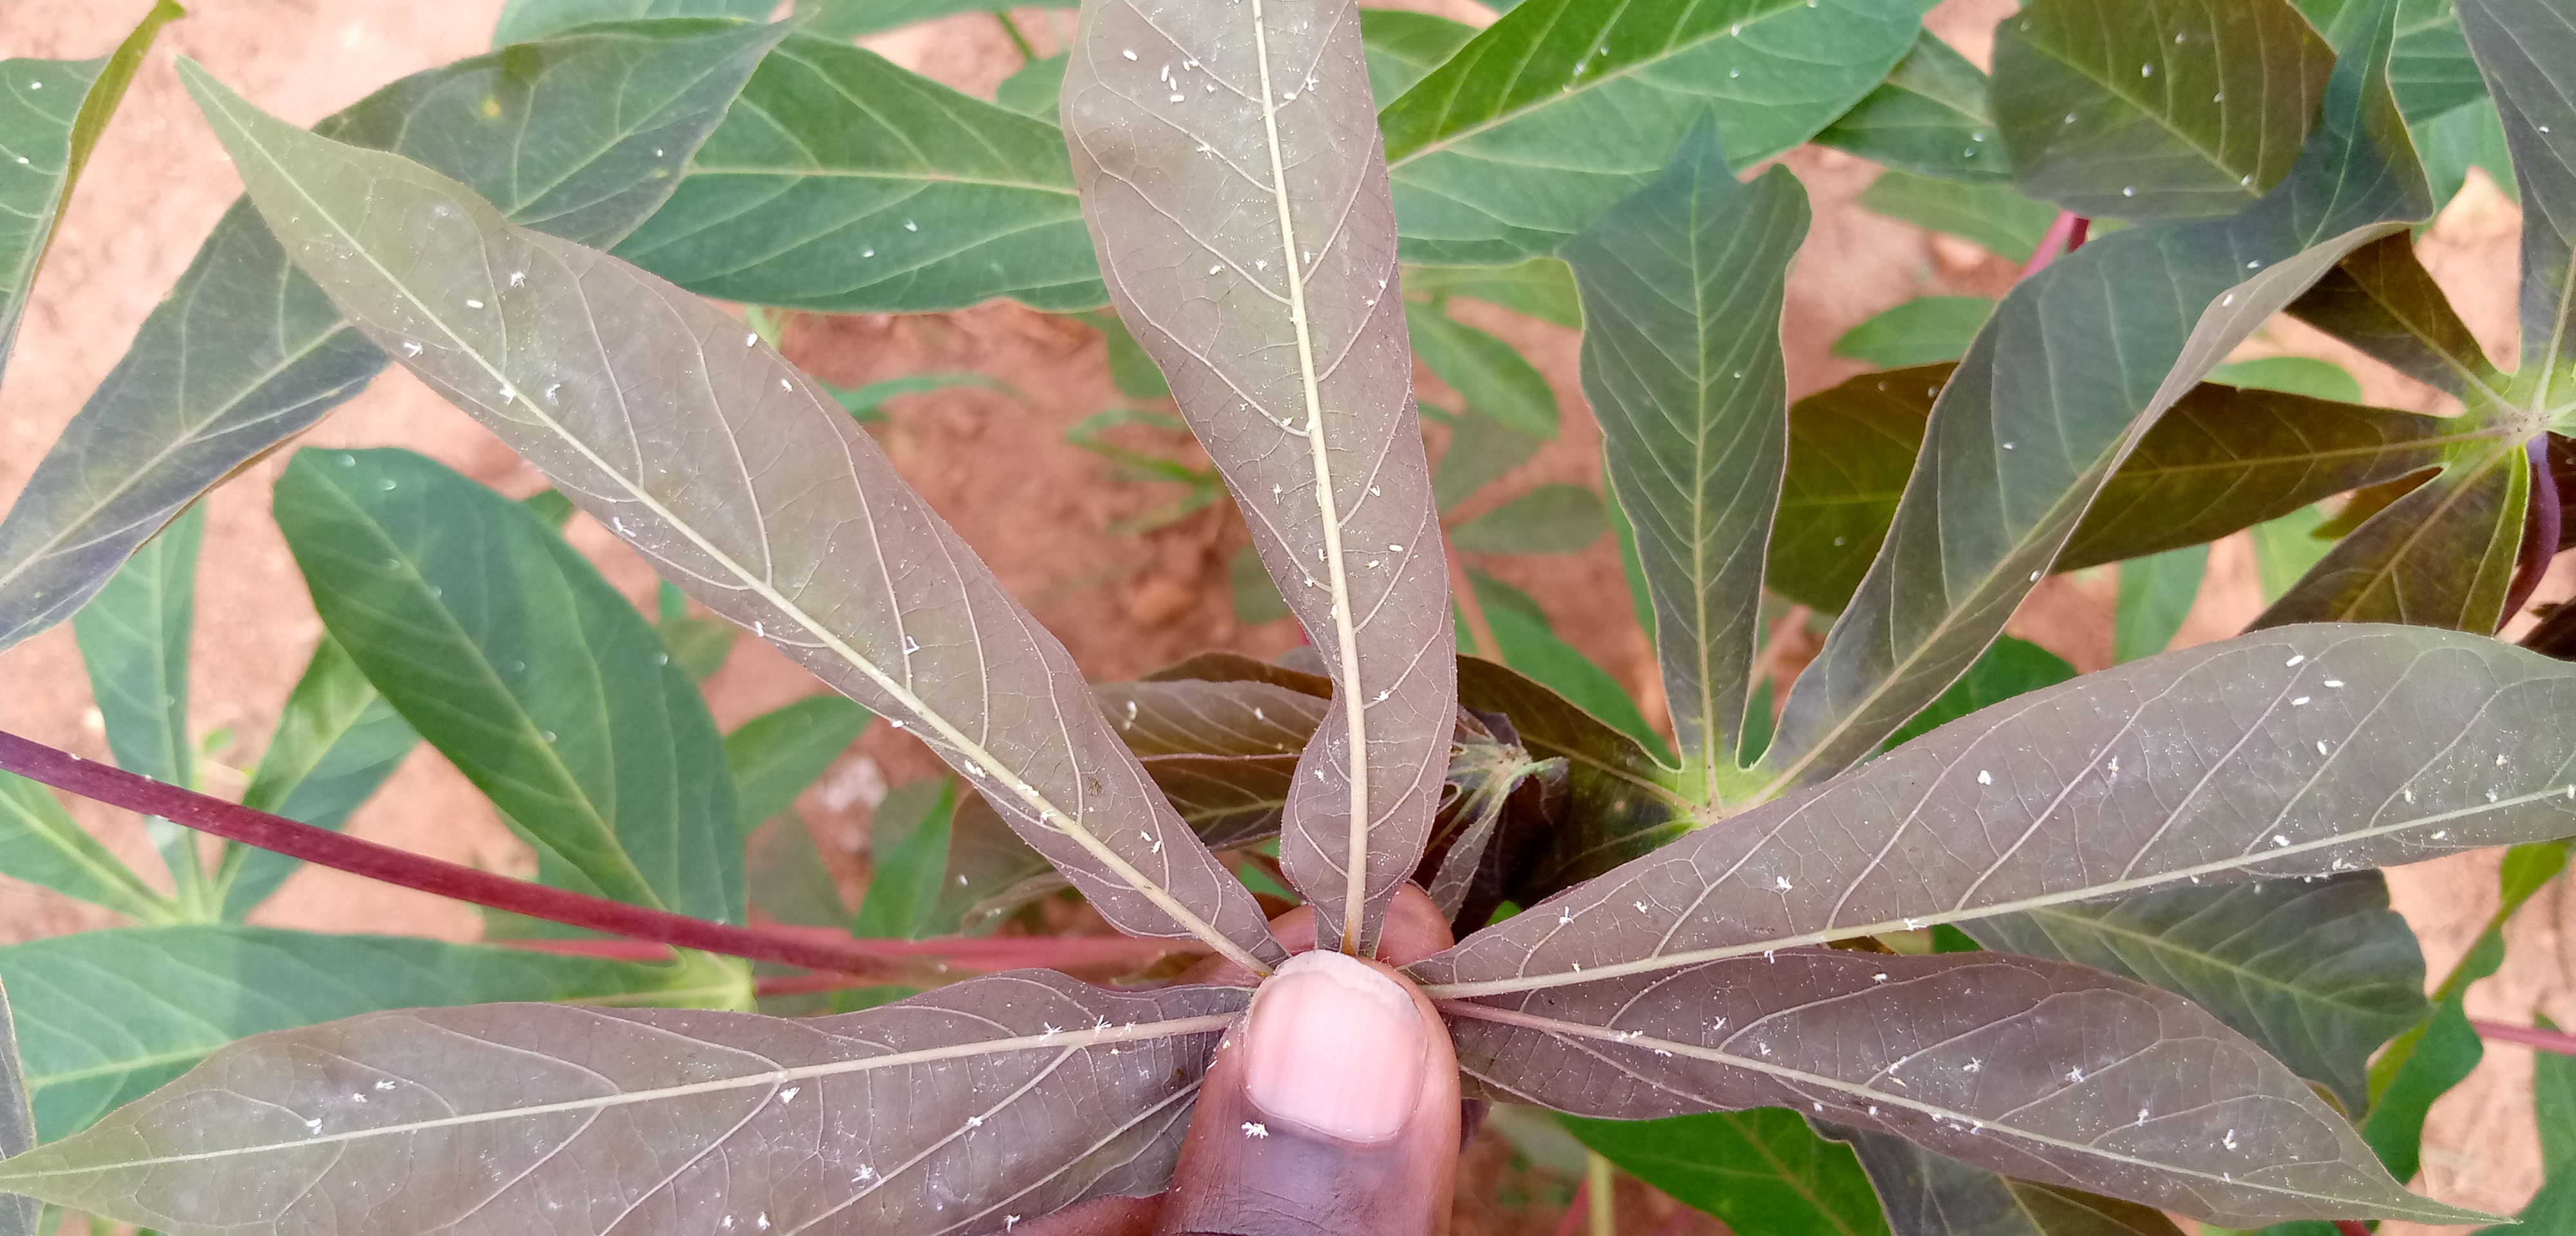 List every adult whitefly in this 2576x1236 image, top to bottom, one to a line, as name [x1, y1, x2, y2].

whitefly [1118, 31, 1144, 70]
whitefly [1159, 54, 1216, 108]
whitefly [1175, 54, 1200, 90]
whitefly [1139, 57, 1190, 108]
whitefly [1291, 239, 1311, 270]
whitefly [1190, 252, 1224, 288]
whitefly [1252, 255, 1267, 278]
whitefly [1373, 273, 1394, 304]
whitefly [440, 278, 518, 330]
whitefly [732, 330, 757, 355]
whitefly [765, 363, 796, 399]
whitefly [489, 376, 520, 402]
whitefly [1262, 404, 1293, 443]
whitefly [1262, 474, 1288, 502]
whitefly [592, 492, 649, 543]
whitefly [1388, 541, 1406, 566]
whitefly [1314, 546, 1337, 566]
whitefly [1342, 554, 1378, 590]
whitefly [1298, 577, 1332, 610]
whitefly [750, 613, 788, 657]
whitefly [2272, 628, 2306, 685]
whitefly [2318, 669, 2347, 700]
whitefly [2272, 677, 2308, 718]
whitefly [1368, 688, 1396, 711]
whitefly [881, 716, 912, 739]
whitefly [2306, 724, 2342, 762]
whitefly [2470, 744, 2512, 778]
whitefly [1306, 749, 1337, 785]
whitefly [1968, 749, 2004, 798]
whitefly [2087, 749, 2133, 796]
whitefly [961, 762, 999, 793]
whitefly [2555, 772, 2576, 814]
whitefly [2388, 775, 2429, 821]
whitefly [2455, 780, 2517, 824]
whitefly [1126, 811, 1182, 878]
whitefly [2264, 819, 2306, 855]
whitefly [1133, 832, 1177, 891]
whitefly [1767, 863, 1806, 904]
whitefly [2177, 876, 2226, 906]
whitefly [1623, 891, 1672, 937]
whitefly [1553, 904, 1587, 930]
whitefly [1556, 955, 1587, 991]
whitefly [1873, 971, 1924, 1004]
whitefly [1090, 1009, 1144, 1048]
whitefly [1708, 1009, 1765, 1061]
whitefly [1030, 1012, 1061, 1056]
whitefly [1875, 1045, 1919, 1087]
whitefly [361, 1071, 407, 1110]
whitefly [768, 1071, 801, 1115]
whitefly [2110, 1087, 2154, 1143]
whitefly [340, 1094, 379, 1125]
whitefly [1808, 1094, 1837, 1125]
whitefly [1852, 1094, 1891, 1133]
whitefly [953, 1100, 994, 1143]
whitefly [2192, 1105, 2254, 1166]
whitefly [289, 1112, 332, 1148]
whitefly [842, 1161, 891, 1195]
whitefly [708, 1192, 747, 1226]
whitefly [997, 1200, 1036, 1231]
whitefly [752, 1208, 776, 1236]